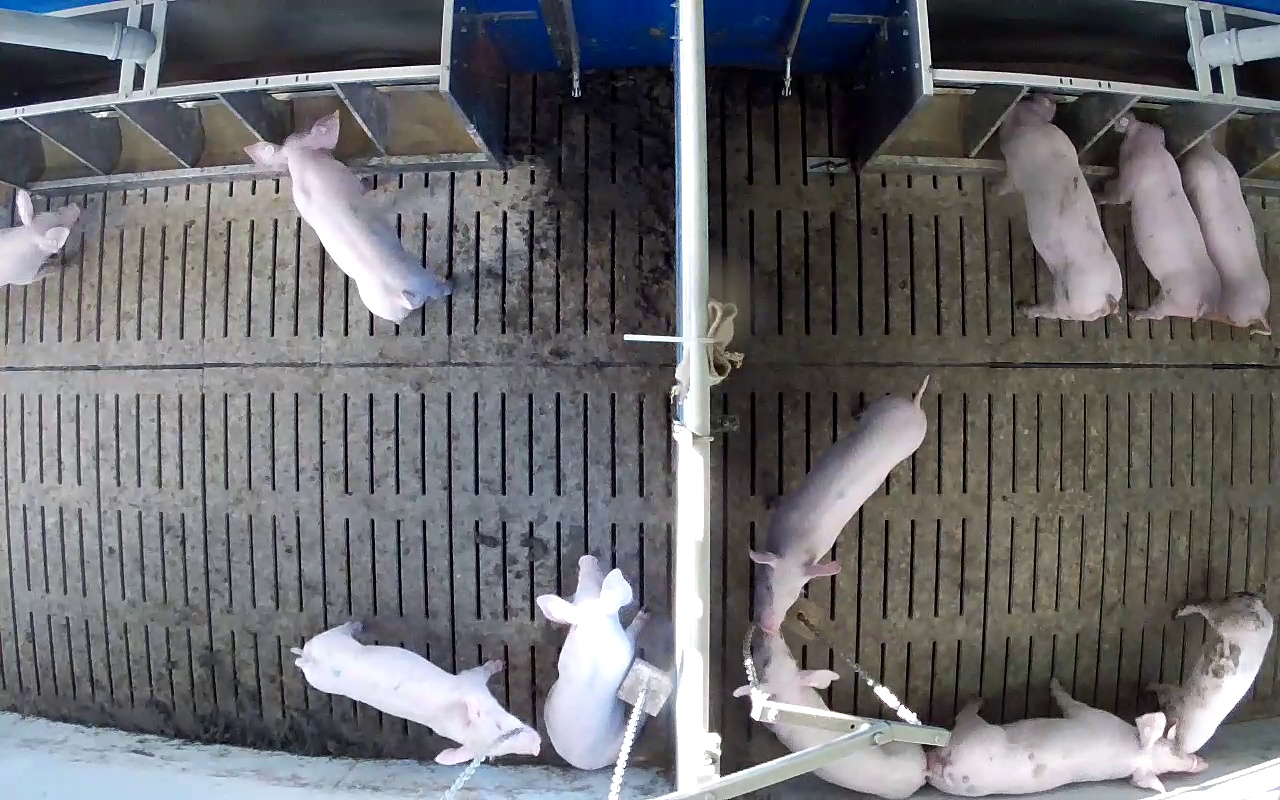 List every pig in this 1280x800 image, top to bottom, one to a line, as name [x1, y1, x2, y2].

pig [994, 96, 1123, 324]
pig [241, 109, 450, 330]
pig [1096, 112, 1223, 325]
pig [1178, 132, 1273, 339]
pig [0, 190, 82, 293]
pig [748, 375, 933, 635]
pig [532, 556, 648, 773]
pig [1143, 589, 1274, 774]
pig [286, 619, 543, 765]
pig [730, 628, 925, 799]
pig [925, 677, 1198, 795]